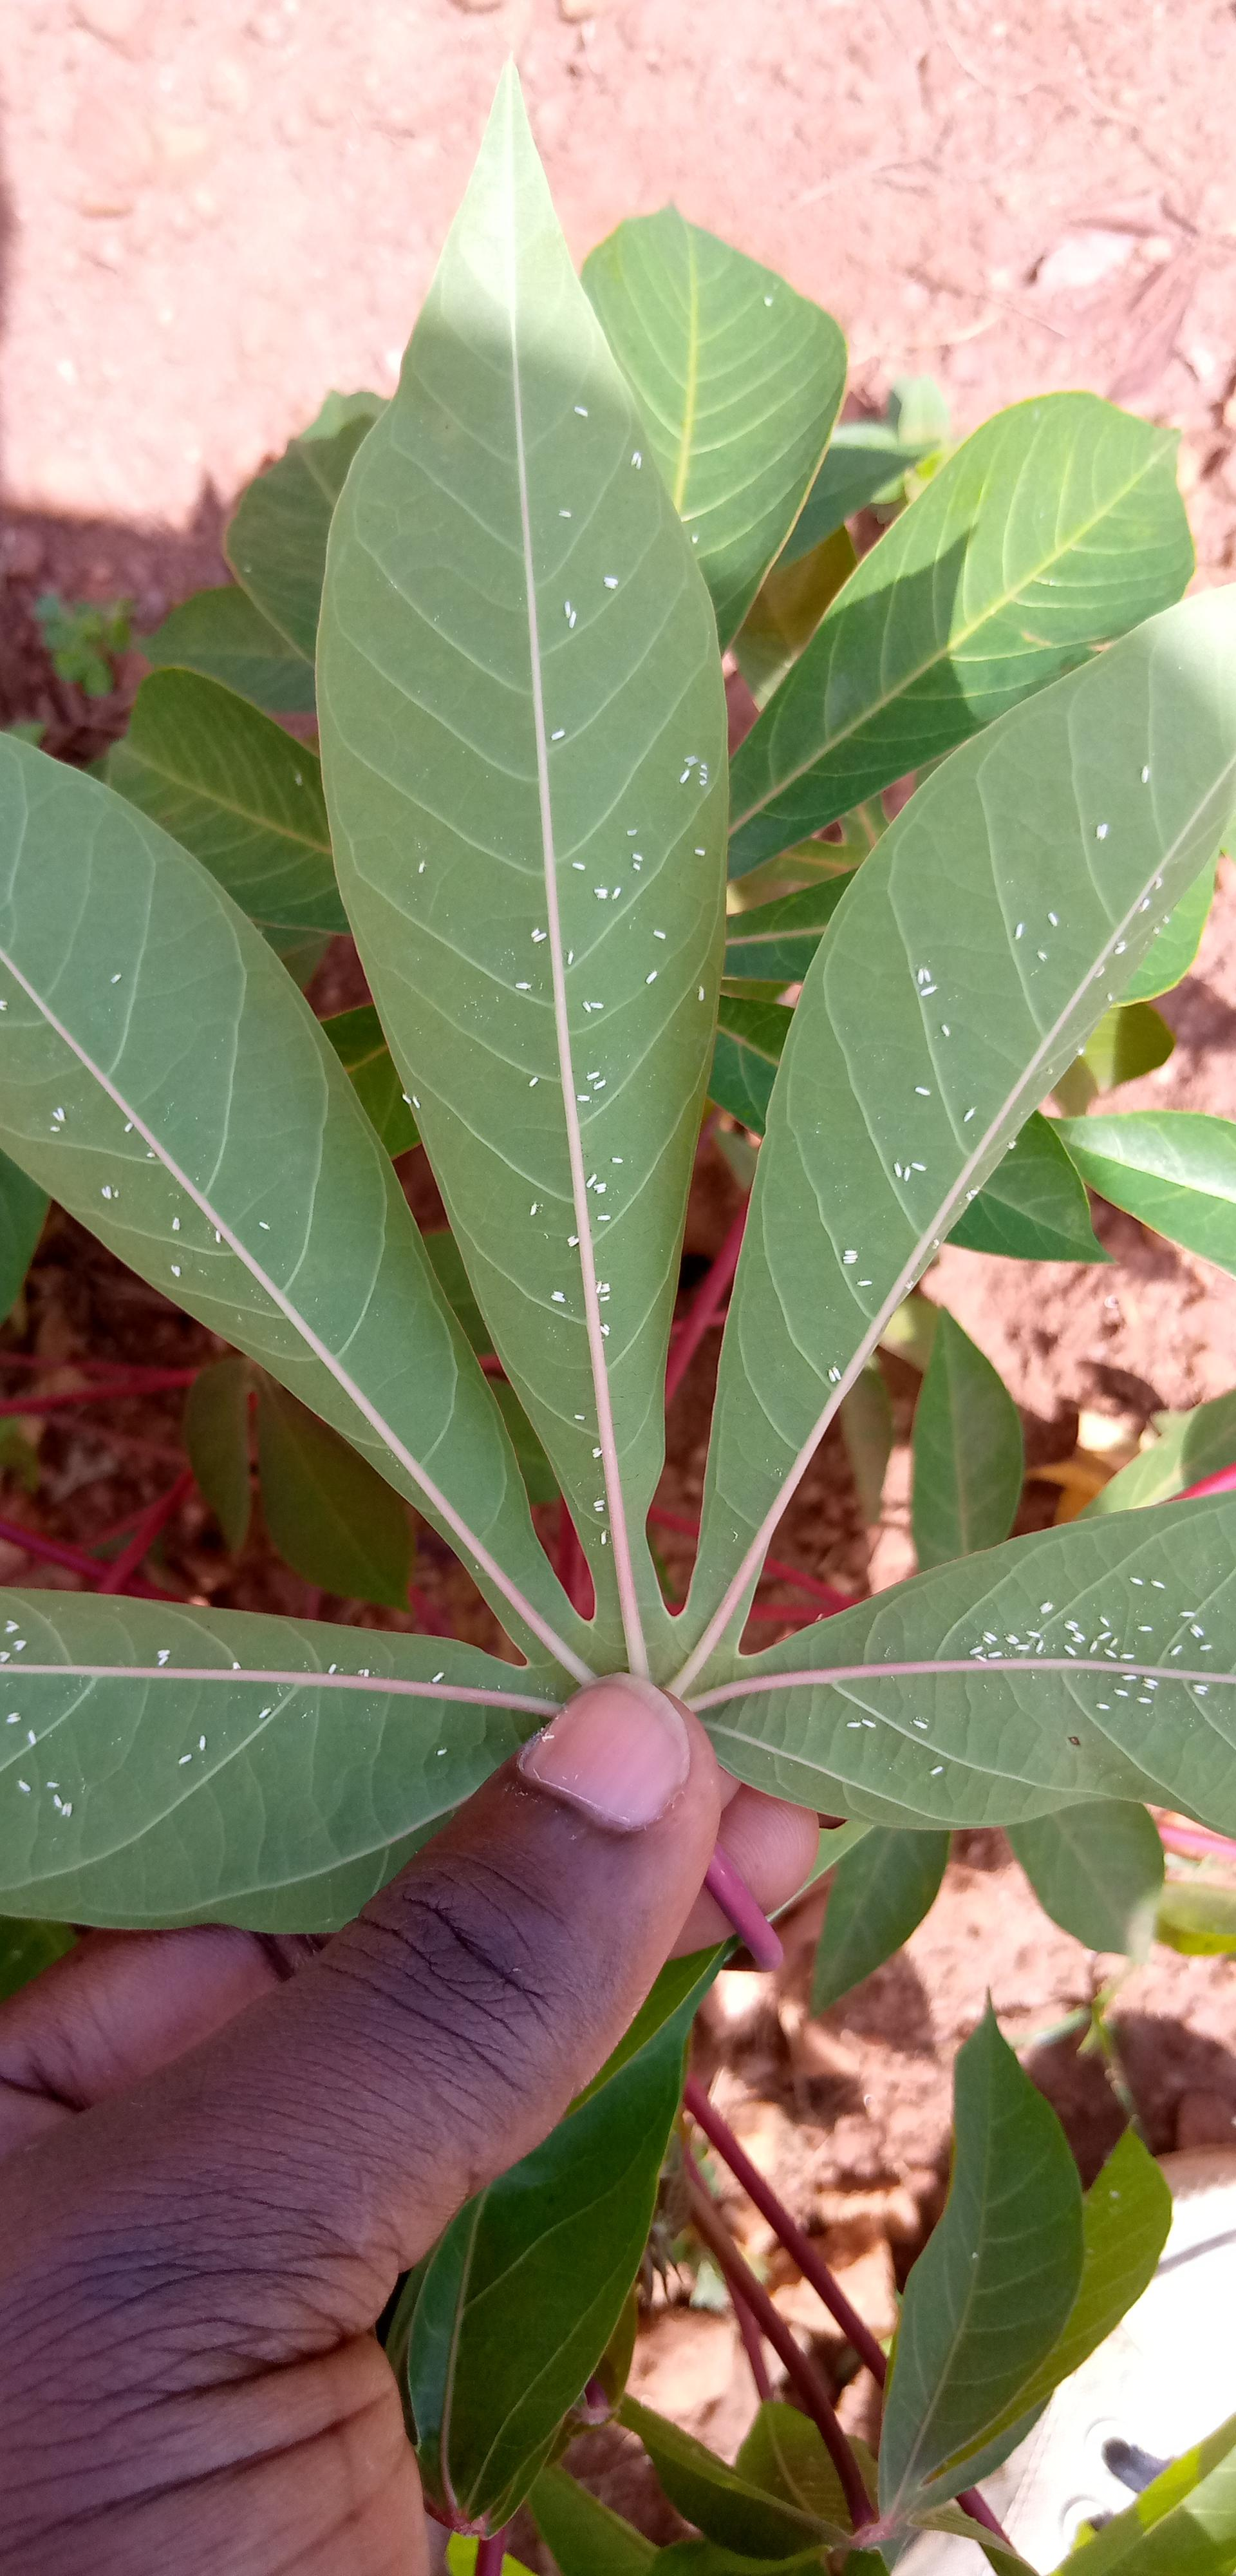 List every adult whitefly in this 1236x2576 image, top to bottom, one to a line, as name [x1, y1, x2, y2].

whitefly [761, 295, 774, 308]
whitefly [572, 404, 589, 418]
whitefly [630, 450, 637, 466]
whitefly [635, 455, 642, 470]
whitefly [556, 508, 573, 519]
whitefly [689, 535, 701, 545]
whitefly [601, 576, 620, 584]
whitefly [603, 582, 617, 590]
whitefly [562, 599, 572, 620]
whitefly [568, 611, 577, 629]
whitefly [548, 728, 567, 741]
whitefly [685, 754, 697, 762]
whitefly [687, 758, 701, 765]
whitefly [699, 763, 708, 770]
whitefly [1139, 764, 1150, 786]
whitefly [679, 768, 690, 785]
whitefly [698, 771, 709, 779]
whitefly [697, 779, 708, 787]
whitefly [1095, 822, 1102, 840]
whitefly [1101, 824, 1109, 841]
whitefly [625, 827, 639, 838]
whitefly [693, 847, 707, 858]
whitefly [629, 853, 643, 862]
whitefly [417, 860, 424, 875]
whitefly [570, 861, 585, 872]
whitefly [632, 862, 641, 871]
whitefly [1154, 875, 1165, 891]
whitefly [594, 886, 607, 894]
whitefly [610, 886, 622, 901]
whitefly [595, 891, 608, 900]
whitefly [1139, 896, 1150, 913]
whitefly [1046, 911, 1058, 928]
whitefly [1161, 914, 1172, 925]
whitefly [1012, 922, 1024, 940]
whitefly [1150, 925, 1161, 936]
whitefly [530, 928, 539, 938]
whitefly [651, 931, 666, 940]
whitefly [532, 932, 548, 943]
whitefly [1118, 940, 1126, 946]
whitefly [1114, 944, 1125, 955]
whitefly [566, 949, 573, 966]
whitefly [1035, 950, 1049, 962]
whitefly [1094, 965, 1105, 980]
whitefly [915, 967, 923, 985]
whitefly [922, 969, 932, 983]
whitefly [644, 969, 659, 985]
whitefly [109, 972, 123, 985]
whitefly [513, 981, 532, 990]
whitefly [697, 983, 706, 1003]
whitefly [919, 983, 937, 998]
whitefly [1105, 991, 1114, 1002]
whitefly [582, 999, 592, 1014]
whitefly [1, 999, 8, 1012]
whitefly [589, 1001, 604, 1010]
whitefly [939, 1023, 950, 1038]
whitefly [1074, 1046, 1085, 1059]
whitefly [585, 1070, 601, 1081]
whitefly [528, 1075, 538, 1088]
whitefly [593, 1078, 606, 1092]
whitefly [912, 1084, 931, 1097]
whitefly [401, 1093, 412, 1106]
whitefly [412, 1094, 423, 1109]
whitefly [576, 1094, 590, 1103]
whitefly [57, 1106, 66, 1123]
whitefly [962, 1106, 976, 1124]
whitefly [51, 1111, 59, 1121]
whitefly [124, 1121, 134, 1133]
whitefly [49, 1125, 60, 1133]
whitefly [1006, 1139, 1016, 1151]
whitefly [144, 1151, 156, 1159]
whitefly [610, 1155, 625, 1165]
whitefly [893, 1162, 901, 1178]
whitefly [908, 1162, 928, 1173]
whitefly [902, 1166, 911, 1182]
whitefly [586, 1172, 598, 1190]
whitefly [593, 1182, 606, 1189]
whitefly [105, 1184, 113, 1200]
whitefly [100, 1188, 106, 1198]
whitefly [595, 1188, 607, 1194]
whitefly [969, 1188, 979, 1196]
whitefly [963, 1191, 973, 1203]
whitefly [528, 1200, 539, 1218]
whitefly [595, 1212, 612, 1222]
whitefly [171, 1215, 181, 1232]
whitefly [257, 1221, 270, 1231]
whitefly [214, 1229, 221, 1244]
whitefly [931, 1236, 941, 1251]
whitefly [842, 1249, 858, 1255]
whitefly [841, 1255, 859, 1260]
whitefly [842, 1259, 857, 1267]
whitefly [170, 1262, 182, 1278]
whitefly [594, 1278, 602, 1296]
whitefly [855, 1278, 875, 1287]
whitefly [905, 1278, 915, 1291]
whitefly [601, 1282, 610, 1288]
whitefly [600, 1287, 612, 1294]
whitefly [550, 1289, 565, 1298]
whitefly [548, 1294, 566, 1305]
whitefly [598, 1296, 612, 1302]
whitefly [602, 1323, 611, 1332]
whitefly [599, 1325, 608, 1337]
whitefly [832, 1365, 842, 1381]
whitefly [828, 1368, 836, 1383]
whitefly [573, 1412, 586, 1423]
whitefly [590, 1447, 601, 1452]
whitefly [592, 1451, 604, 1459]
whitefly [592, 1499, 607, 1507]
whitefly [594, 1506, 604, 1512]
whitefly [598, 1528, 606, 1546]
whitefly [1128, 1575, 1143, 1586]
whitefly [1149, 1578, 1165, 1589]
whitefly [1038, 1600, 1051, 1609]
whitefly [1042, 1604, 1054, 1615]
whitefly [1179, 1610, 1195, 1618]
whitefly [1098, 1615, 1110, 1627]
whitefly [1065, 1618, 1078, 1627]
whitefly [5, 1619, 20, 1633]
whitefly [1063, 1623, 1075, 1631]
whitefly [1192, 1623, 1205, 1636]
whitefly [1136, 1625, 1153, 1633]
whitefly [1187, 1626, 1199, 1639]
whitefly [1024, 1629, 1040, 1638]
whitefly [982, 1630, 997, 1641]
whitefly [1097, 1630, 1111, 1640]
whitefly [1071, 1631, 1086, 1641]
whitefly [1007, 1631, 1019, 1643]
whitefly [981, 1634, 992, 1645]
whitefly [1003, 1636, 1016, 1645]
whitefly [1068, 1636, 1082, 1644]
whitefly [1110, 1636, 1118, 1646]
whitefly [12, 1639, 28, 1651]
whitefly [1034, 1639, 1047, 1655]
whitefly [1089, 1640, 1098, 1656]
whitefly [1015, 1643, 1030, 1652]
whitefly [1063, 1643, 1077, 1657]
whitefly [1199, 1643, 1214, 1652]
whitefly [1168, 1645, 1184, 1656]
whitefly [968, 1645, 984, 1654]
whitefly [1102, 1647, 1117, 1659]
whitefly [157, 1649, 171, 1656]
whitefly [987, 1649, 1002, 1660]
whitefly [1, 1651, 12, 1665]
whitefly [1118, 1652, 1136, 1660]
whitefly [974, 1653, 986, 1664]
whitefly [158, 1654, 168, 1667]
whitefly [231, 1660, 243, 1670]
whitefly [328, 1662, 339, 1675]
whitefly [363, 1668, 371, 1678]
whitefly [430, 1671, 447, 1684]
whitefly [1119, 1672, 1137, 1681]
whitefly [1141, 1677, 1159, 1686]
whitefly [1139, 1681, 1156, 1690]
whitefly [1192, 1682, 1211, 1692]
whitefly [1112, 1686, 1128, 1698]
whitefly [1192, 1688, 1207, 1697]
whitefly [1136, 1695, 1154, 1705]
whitefly [1094, 1700, 1110, 1712]
whitefly [257, 1707, 274, 1719]
whitefly [6, 1711, 19, 1717]
whitefly [6, 1716, 23, 1725]
whitefly [909, 1716, 932, 1730]
whitefly [860, 1717, 877, 1728]
whitefly [844, 1719, 860, 1730]
whitefly [26, 1727, 39, 1745]
whitefly [197, 1734, 208, 1751]
whitefly [436, 1747, 449, 1757]
whitefly [177, 1752, 193, 1765]
whitefly [927, 1765, 943, 1777]
whitefly [16, 1779, 32, 1794]
whitefly [46, 1779, 61, 1789]
whitefly [52, 1793, 62, 1808]
whitefly [60, 1802, 68, 1816]
whitefly [67, 1802, 73, 1817]